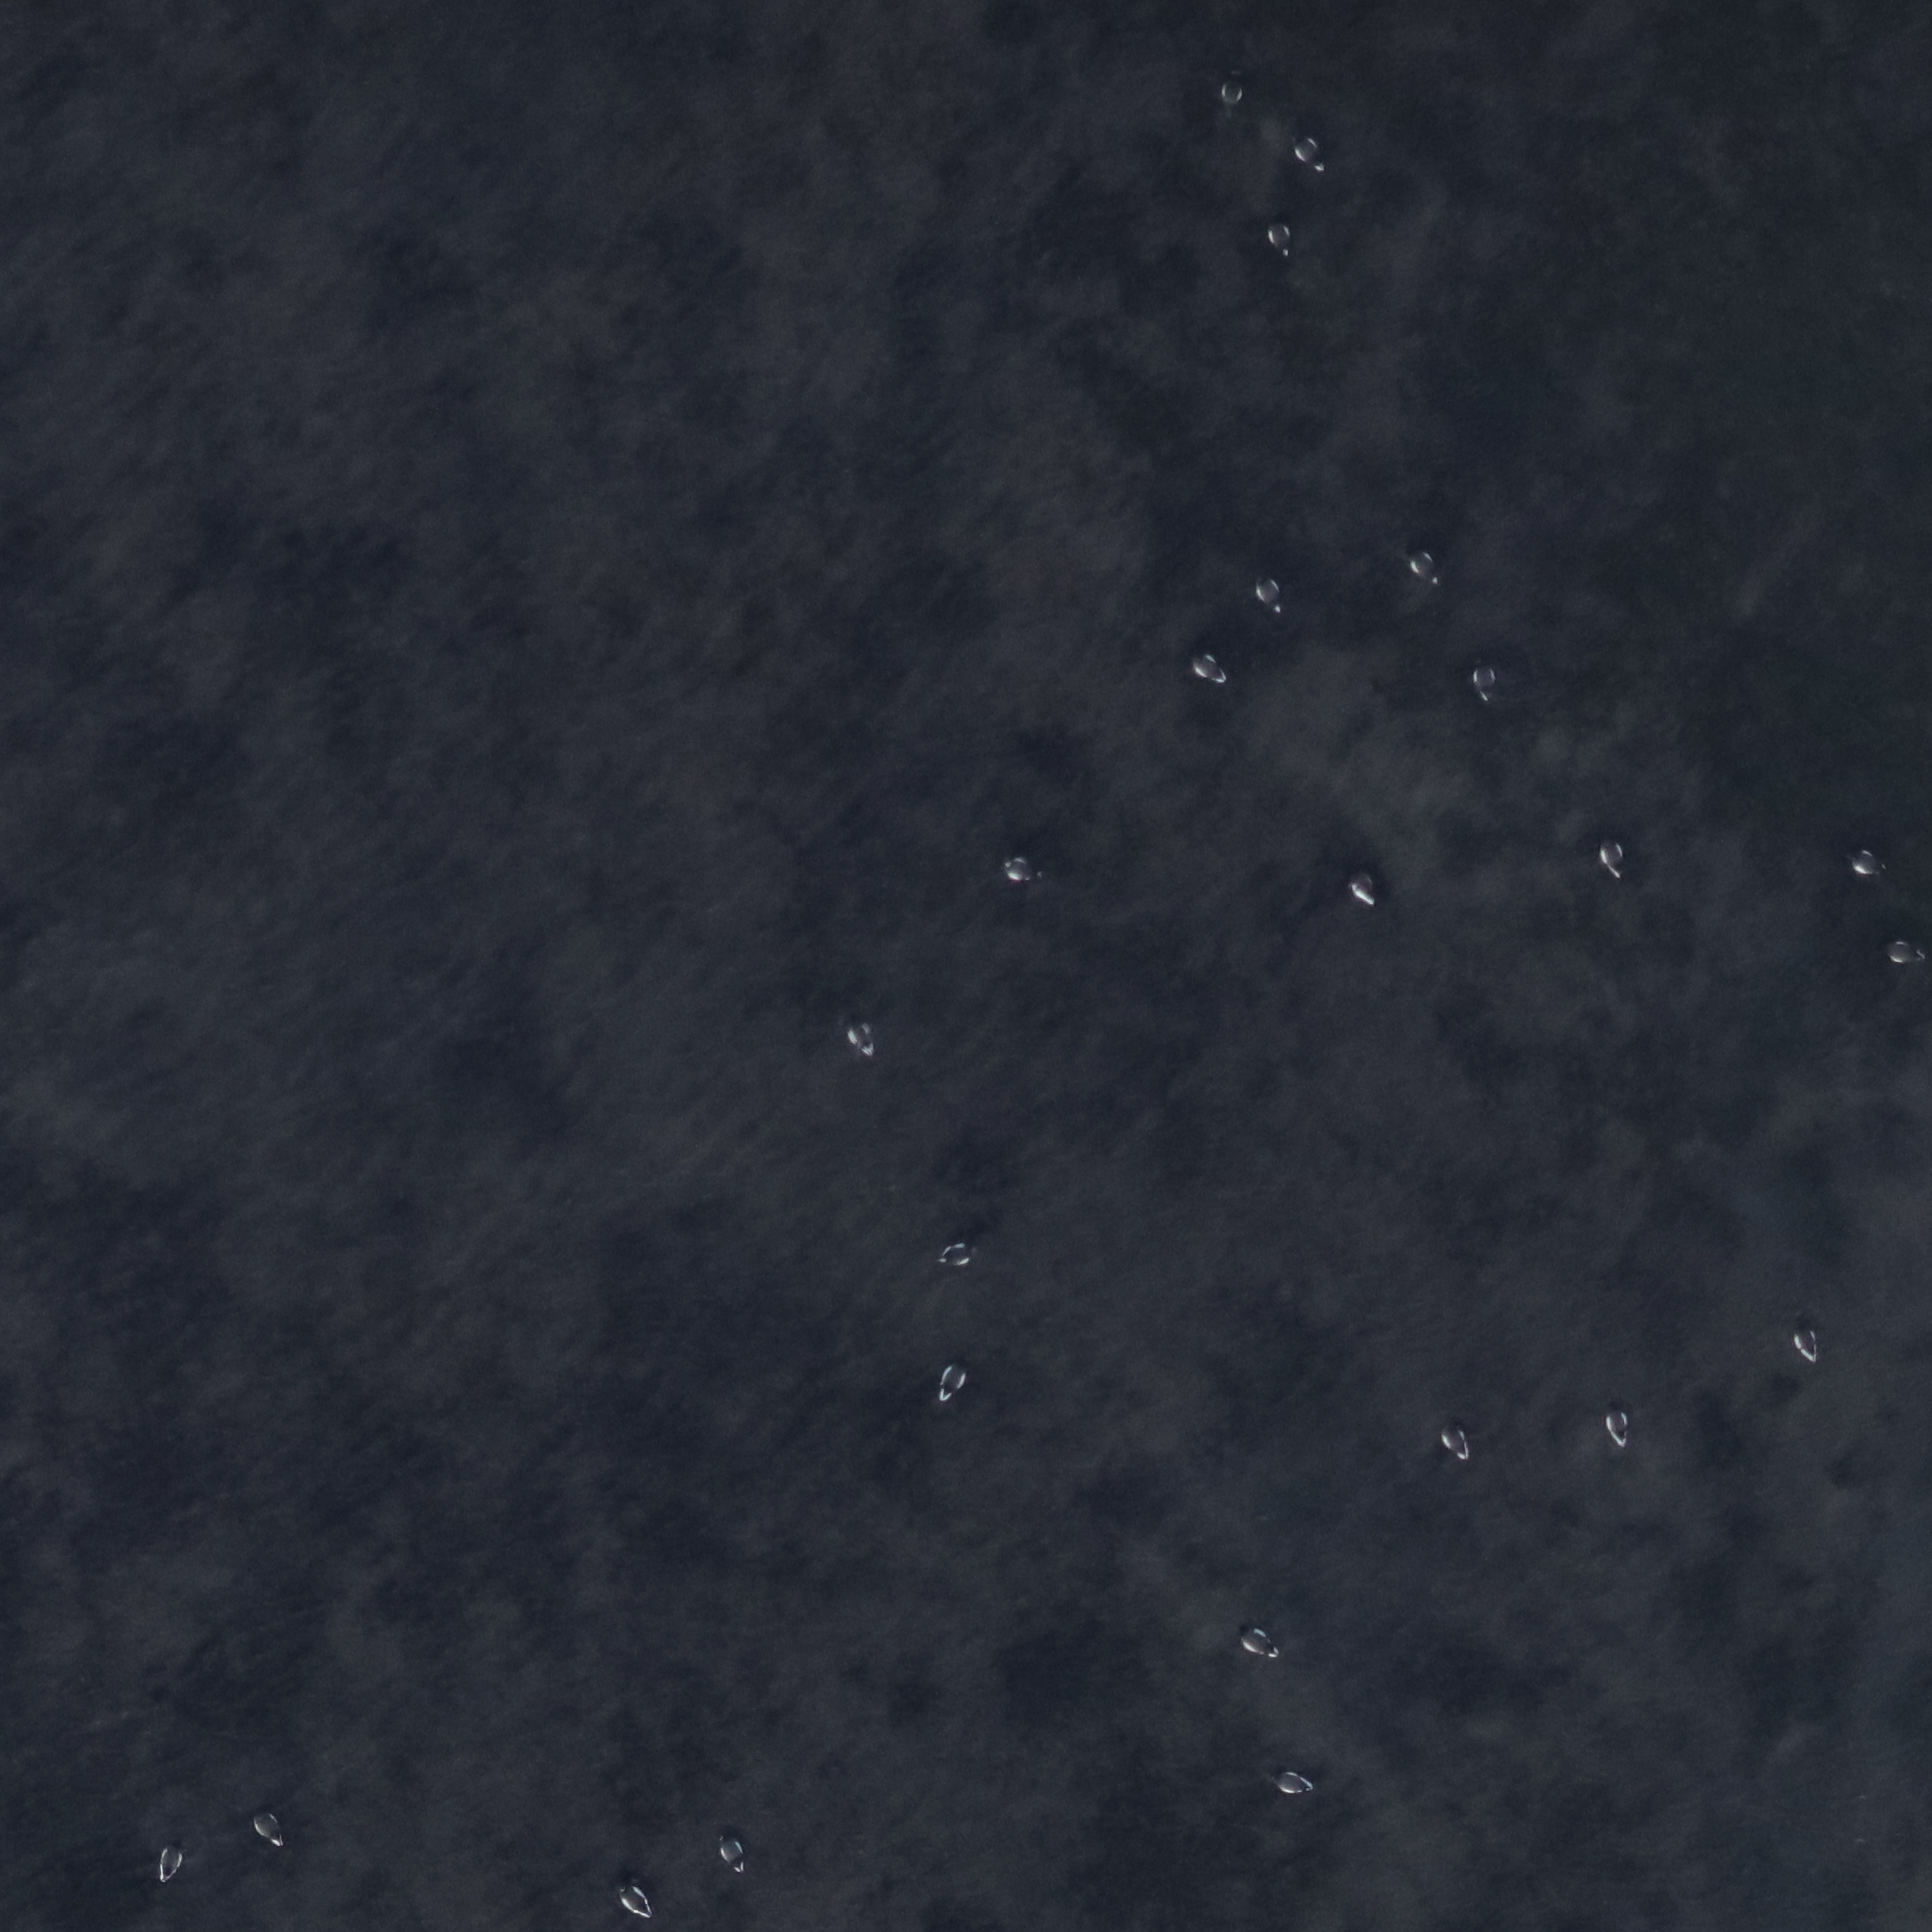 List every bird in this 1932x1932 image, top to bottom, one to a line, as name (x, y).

brant (1231, 94)
brant (1308, 153)
brant (1278, 237)
brant (1423, 567)
brant (1270, 594)
brant (1209, 668)
brant (1484, 681)
brant (1612, 856)
brant (1866, 864)
brant (1020, 870)
brant (1362, 886)
brant (1903, 953)
brant (859, 1037)
brant (957, 1254)
brant (1807, 1342)
brant (950, 1381)
brant (1617, 1424)
brant (1455, 1441)
brant (1259, 1642)
brant (1291, 1783)
brant (267, 1826)
brant (731, 1852)
brant (169, 1860)
brant (634, 1898)